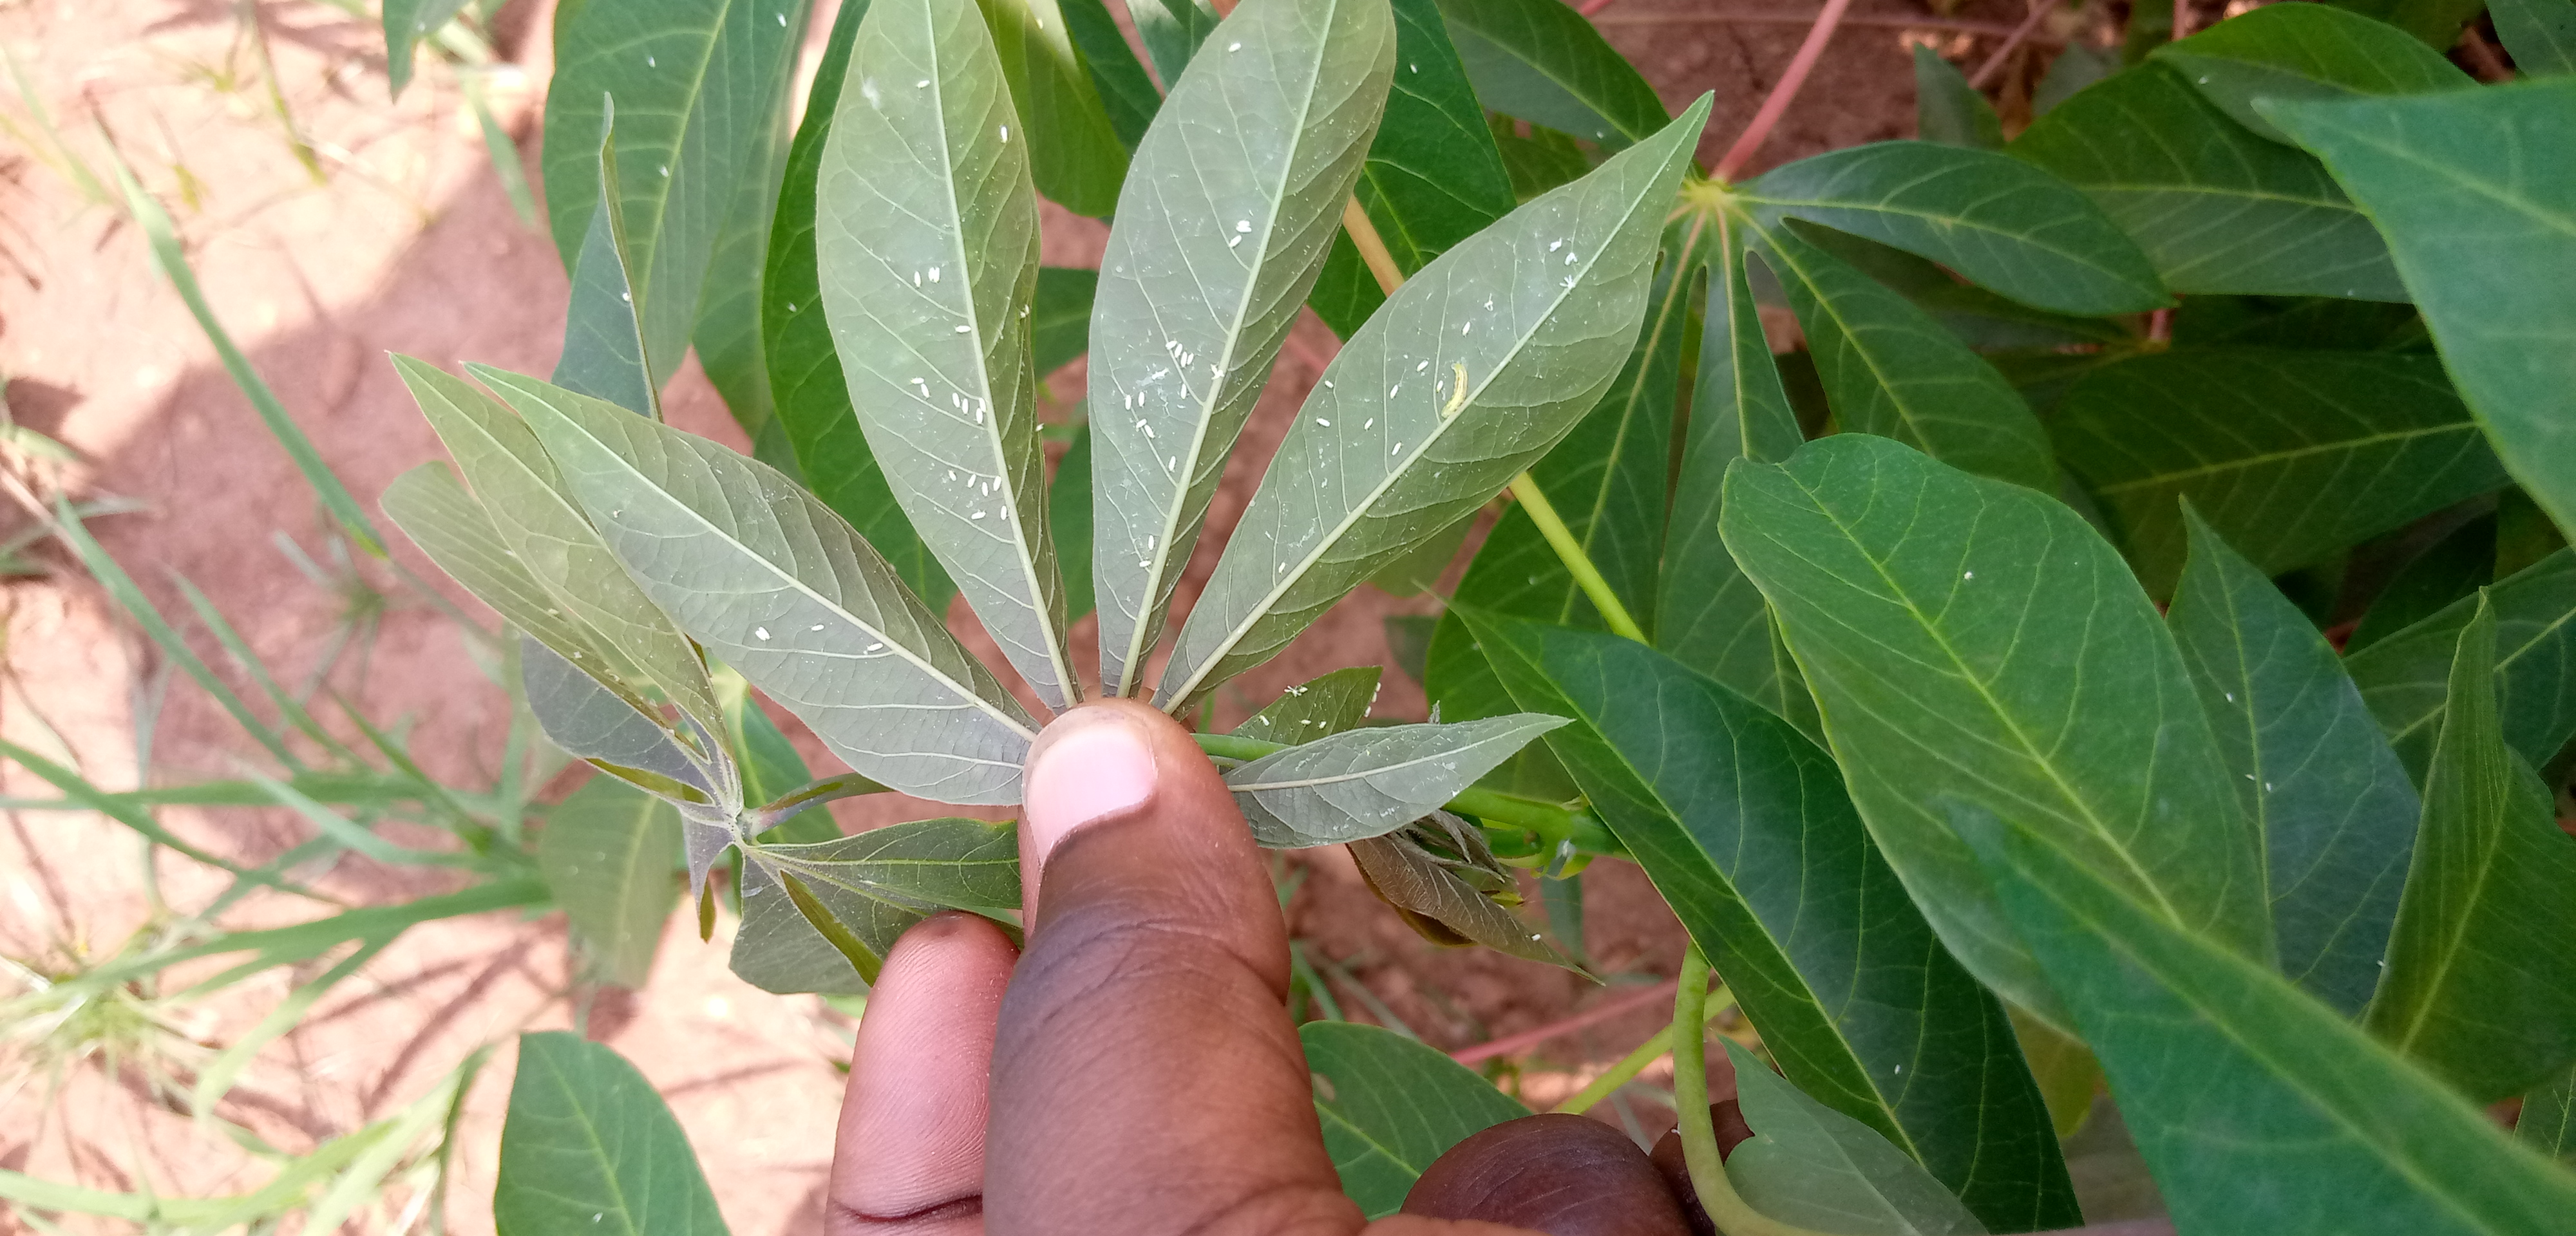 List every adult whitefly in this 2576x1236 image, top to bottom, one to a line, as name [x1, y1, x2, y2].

whitefly [774, 11, 788, 30]
whitefly [1032, 15, 1045, 33]
whitefly [1224, 39, 1244, 58]
whitefly [645, 52, 656, 71]
whitefly [1408, 61, 1421, 79]
whitefly [2198, 73, 2211, 88]
whitefly [914, 74, 934, 94]
whitefly [998, 124, 1011, 145]
whitefly [1592, 128, 1607, 143]
whitefly [656, 164, 675, 182]
whitefly [1236, 218, 1251, 225]
whitefly [1234, 224, 1255, 234]
whitefly [1226, 230, 1242, 250]
whitefly [1546, 233, 1564, 255]
whitefly [1562, 250, 1578, 268]
whitefly [932, 263, 944, 285]
whitefly [927, 264, 934, 283]
whitefly [913, 268, 923, 290]
whitefly [1558, 270, 1576, 292]
whitefly [621, 291, 632, 304]
whitefly [1481, 294, 1496, 315]
whitefly [785, 297, 800, 315]
whitefly [1023, 301, 1032, 317]
whitefly [1018, 309, 1027, 321]
whitefly [1460, 316, 1473, 337]
whitefly [950, 323, 972, 337]
whitefly [1164, 337, 1180, 351]
whitefly [1173, 339, 1182, 358]
whitefly [1186, 348, 1195, 368]
whitefly [1179, 349, 1188, 370]
whitefly [1413, 356, 1428, 374]
whitefly [1207, 360, 1227, 382]
whitefly [1150, 362, 1170, 380]
whitefly [909, 374, 926, 386]
whitefly [1322, 377, 1340, 393]
whitefly [1435, 377, 1444, 394]
whitefly [1177, 380, 1188, 401]
whitefly [1388, 380, 1398, 405]
whitefly [920, 382, 932, 400]
whitefly [1136, 389, 1148, 411]
whitefly [951, 389, 961, 409]
whitefly [1122, 389, 1134, 412]
whitefly [960, 394, 971, 415]
whitefly [978, 395, 988, 413]
whitefly [974, 406, 984, 427]
whitefly [1313, 414, 1334, 428]
whitefly [1136, 415, 1148, 430]
whitefly [1363, 416, 1374, 431]
whitefly [1034, 420, 1046, 434]
whitefly [1142, 423, 1157, 440]
whitefly [1388, 437, 1403, 457]
whitefly [1166, 452, 1181, 476]
whitefly [947, 467, 959, 484]
whitefly [966, 471, 977, 489]
whitefly [992, 473, 1001, 491]
whitefly [980, 480, 990, 498]
whitefly [998, 504, 1010, 523]
whitefly [609, 506, 622, 520]
whitefly [969, 509, 987, 521]
whitefly [1144, 529, 1159, 552]
whitefly [1136, 556, 1153, 570]
whitefly [1277, 560, 1287, 576]
whitefly [1961, 568, 1974, 581]
whitefly [808, 621, 828, 637]
whitefly [758, 624, 772, 639]
whitefly [753, 630, 766, 642]
whitefly [864, 640, 885, 652]
whitefly [1374, 678, 1381, 692]
whitefly [1298, 683, 1309, 694]
whitefly [1282, 684, 1301, 697]
whitefly [2221, 689, 2235, 705]
whitefly [1370, 690, 1378, 704]
whitefly [1363, 704, 1373, 721]
whitefly [1256, 713, 1271, 727]
whitefly [1299, 714, 1311, 727]
whitefly [1316, 719, 1328, 733]
whitefly [2241, 769, 2257, 783]
whitefly [2261, 777, 2277, 796]
whitefly [1529, 931, 1542, 942]
whitefly [2372, 957, 2388, 970]